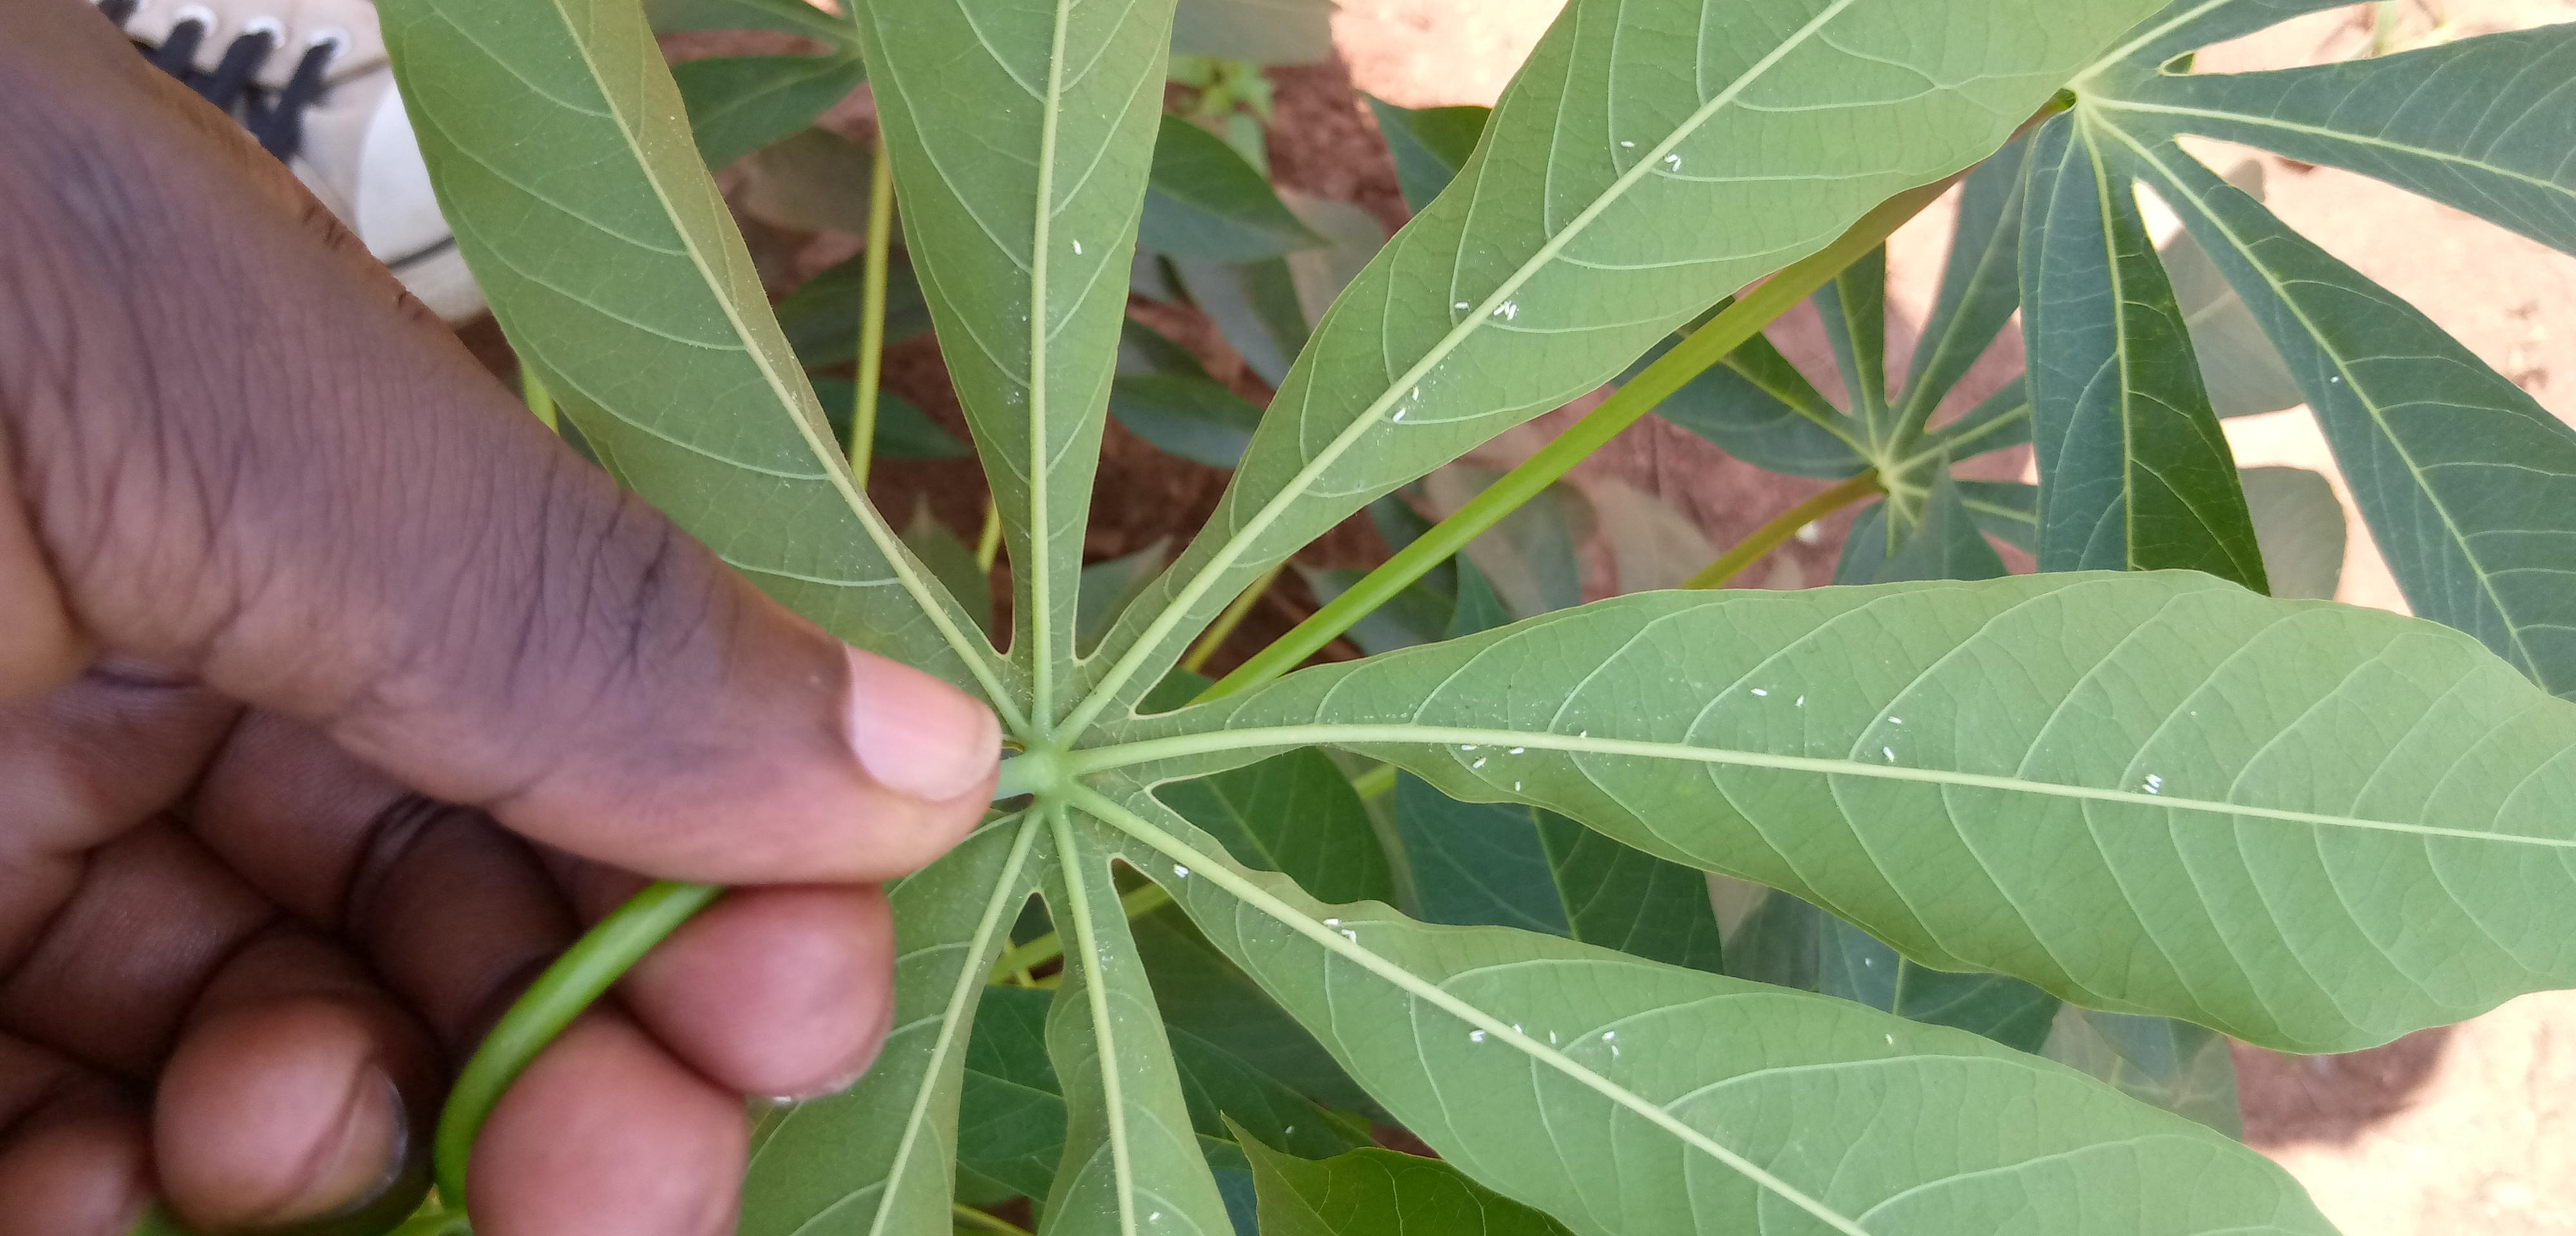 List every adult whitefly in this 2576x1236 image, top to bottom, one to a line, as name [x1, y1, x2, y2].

whitefly [1618, 136, 1636, 151]
whitefly [1662, 154, 1679, 163]
whitefly [1670, 158, 1683, 174]
whitefly [1068, 236, 1086, 258]
whitefly [1450, 297, 1470, 311]
whitefly [1501, 299, 1510, 314]
whitefly [1507, 302, 1518, 321]
whitefly [1493, 304, 1504, 316]
whitefly [1408, 385, 1421, 402]
whitefly [1391, 406, 1408, 422]
whitefly [1749, 685, 1770, 700]
whitefly [1794, 693, 1808, 709]
whitefly [1884, 713, 1905, 727]
whitefly [1461, 744, 1479, 753]
whitefly [1504, 746, 1529, 759]
whitefly [1879, 746, 1897, 764]
whitefly [1469, 756, 1488, 771]
whitefly [2143, 771, 2166, 789]
whitefly [1511, 778, 1523, 794]
whitefly [2139, 782, 2157, 794]
whitefly [1171, 861, 1189, 881]
whitefly [1321, 917, 1340, 927]
whitefly [1339, 927, 1357, 943]
whitefly [1863, 956, 1873, 968]
whitefly [1511, 1022, 1525, 1036]
whitefly [1466, 1027, 1487, 1044]
whitefly [1547, 1027, 1560, 1044]
whitefly [1600, 1029, 1618, 1042]
whitefly [1884, 1031, 1895, 1045]
whitefly [1610, 1043, 1624, 1060]
whitefly [1283, 1124, 1294, 1136]
whitefly [1148, 1209, 1160, 1223]